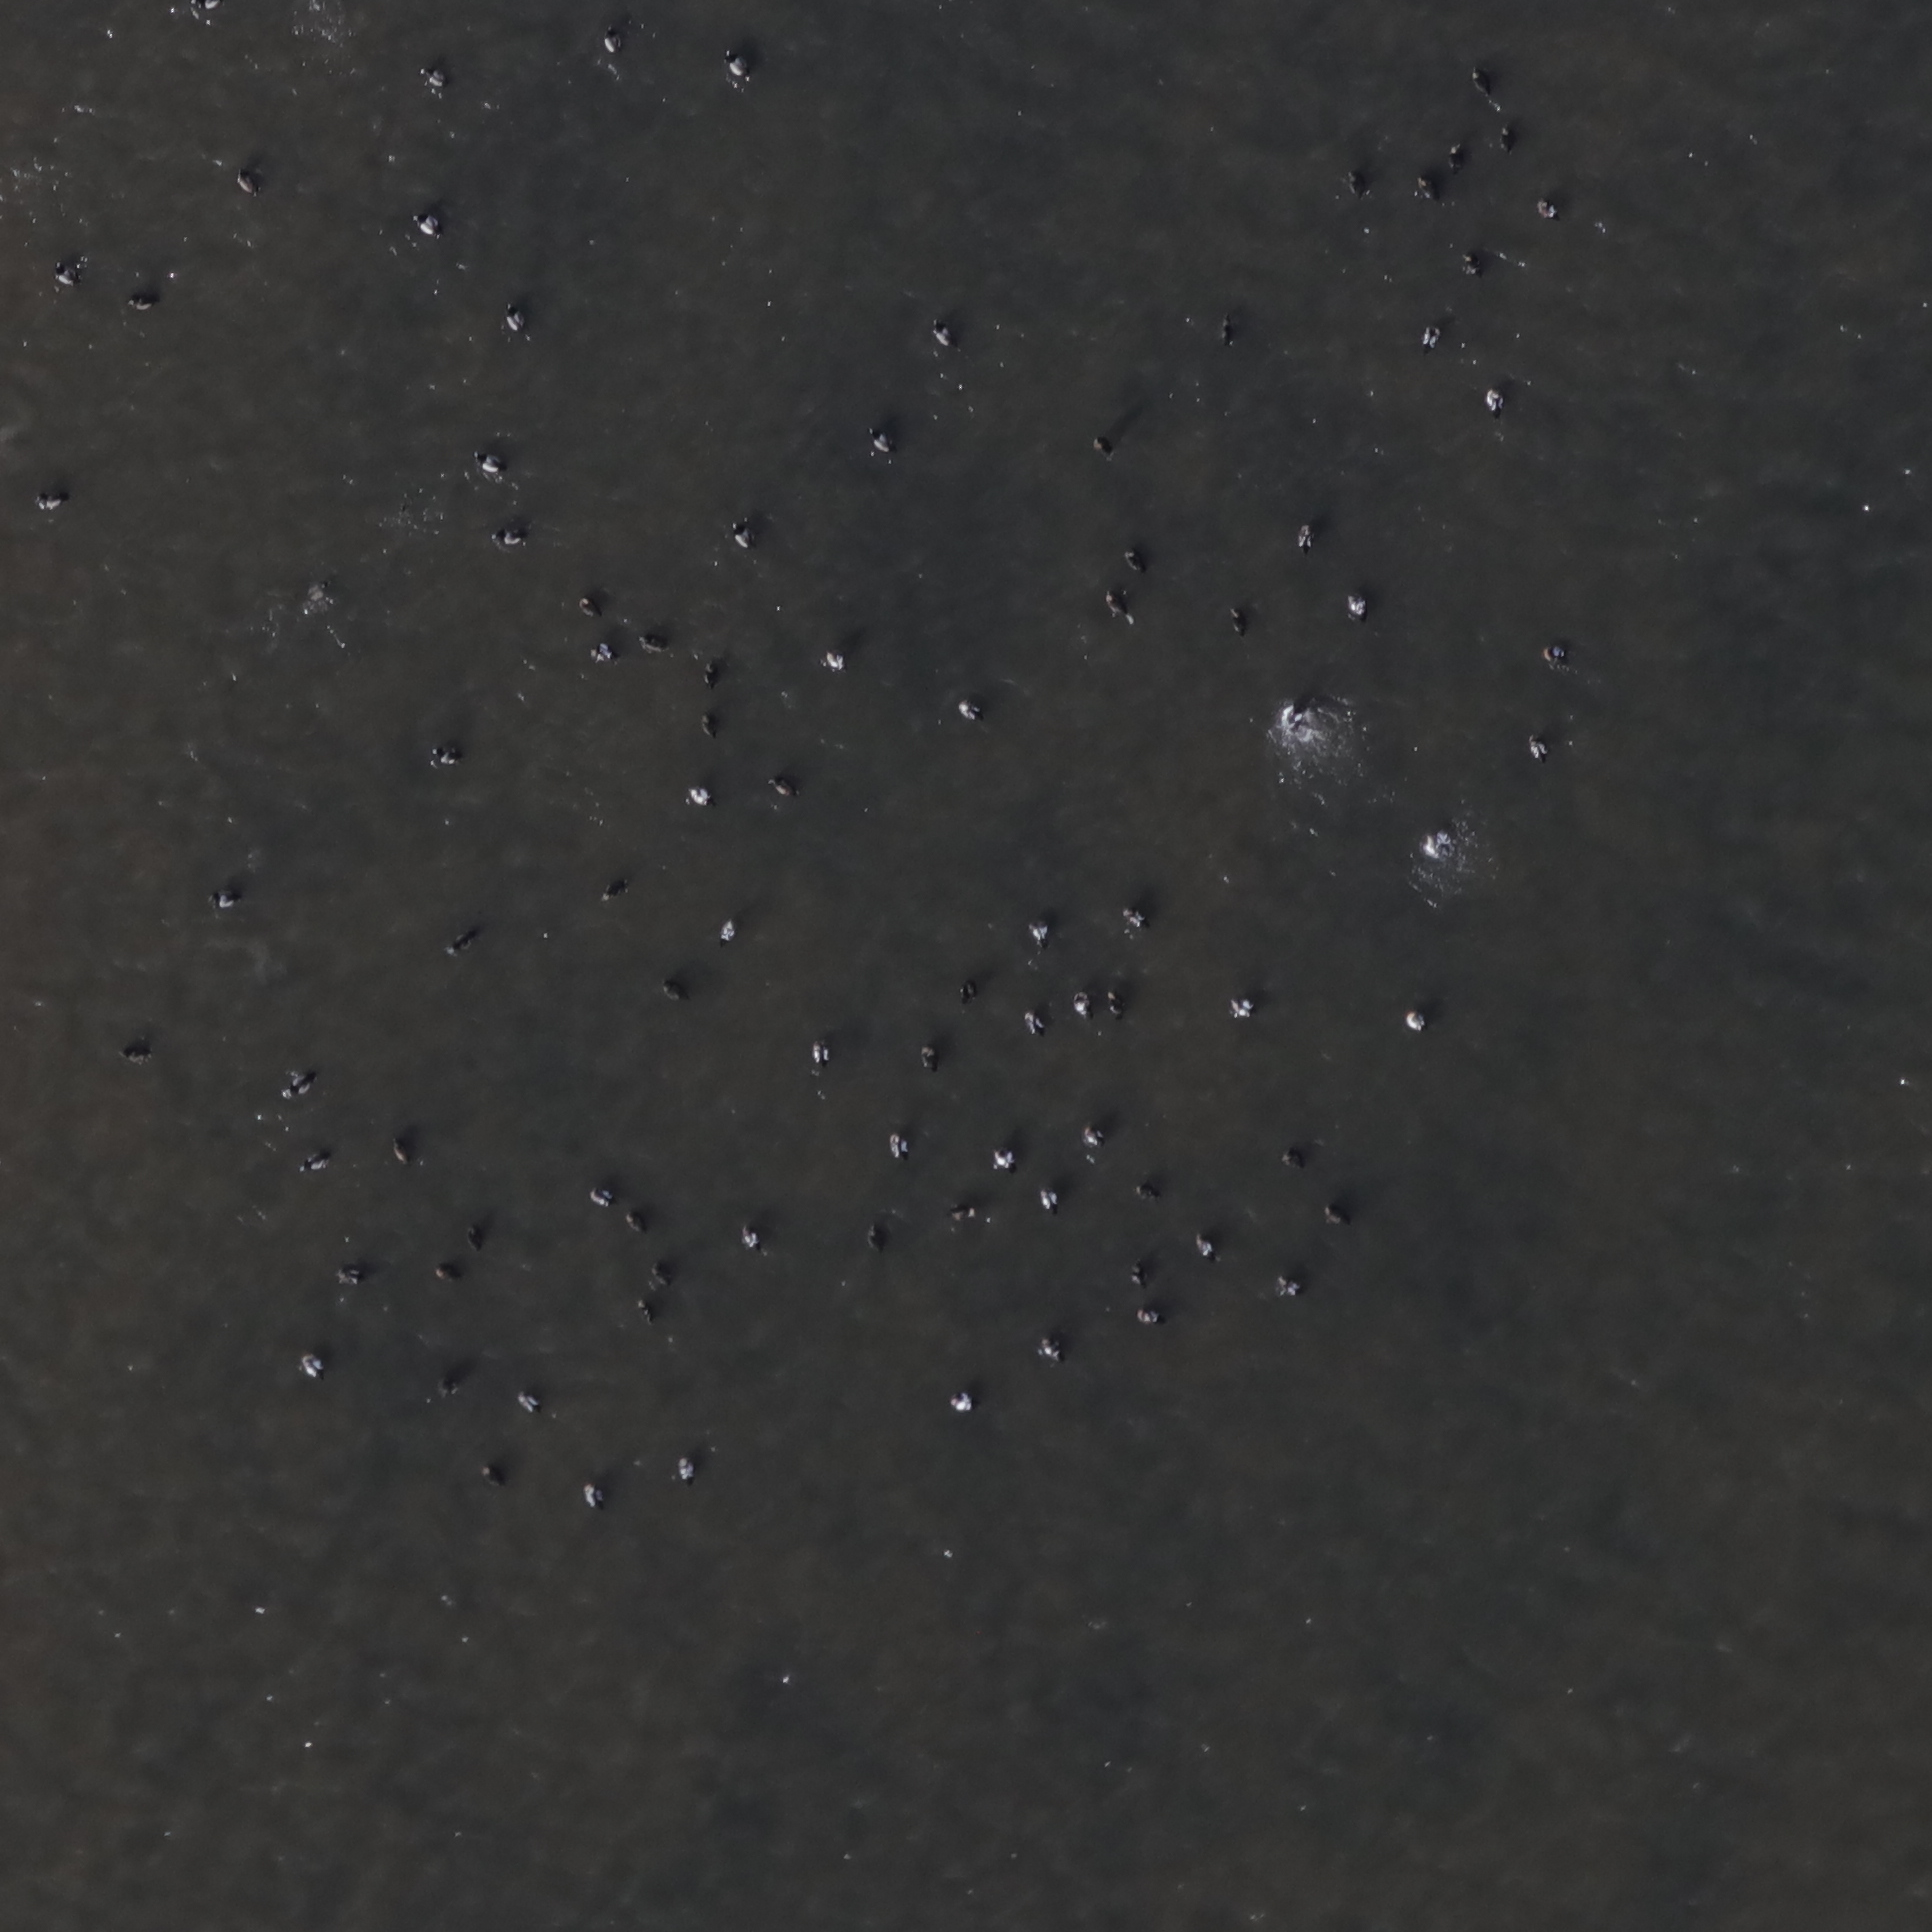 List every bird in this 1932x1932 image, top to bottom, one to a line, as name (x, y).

other bird (210, 0)
other bird (613, 41)
other bird (738, 69)
other bird (1482, 77)
other bird (434, 81)
other bird (1509, 137)
other bird (1458, 158)
other bird (250, 184)
other bird (1430, 186)
other bird (1357, 189)
other bird (1547, 211)
other bird (432, 220)
other bird (1472, 264)
other bird (64, 270)
other bird (142, 299)
other bird (516, 322)
other bird (1227, 329)
other bird (1431, 340)
other bird (950, 341)
other bird (1494, 400)
other bird (881, 443)
other bird (1099, 443)
other bird (492, 462)
other bird (53, 500)
other bird (510, 533)
other bird (740, 536)
other bird (1304, 538)
other bird (1131, 560)
other bird (320, 593)
other bird (584, 604)
other bird (1117, 604)
other bird (1357, 611)
other bird (1236, 617)
other bird (647, 643)
other bird (1556, 653)
other bird (604, 657)
other bird (831, 658)
other bird (710, 680)
other bird (968, 715)
other bird (1296, 719)
other bird (709, 726)
other bird (1538, 752)
other bird (448, 755)
other bird (785, 787)
other bird (696, 796)
other bird (1443, 847)
other bird (615, 889)
other bird (226, 899)
other bird (1132, 916)
other bird (729, 930)
other bird (1037, 933)
other bird (464, 941)
other bird (679, 992)
other bird (971, 994)
other bird (1114, 1005)
other bird (1244, 1006)
other bird (1086, 1007)
other bird (1413, 1015)
other bird (1036, 1024)
other bird (822, 1053)
other bird (137, 1057)
other bird (928, 1061)
other bird (296, 1084)
other bird (1090, 1134)
other bird (900, 1141)
other bird (398, 1156)
other bird (1007, 1159)
other bird (1295, 1159)
other bird (314, 1165)
other bird (1144, 1191)
other bird (1051, 1198)
other bird (601, 1200)
other bird (1339, 1213)
other bird (963, 1214)
other bird (640, 1224)
other bird (470, 1236)
other bird (751, 1239)
other bird (869, 1239)
other bird (1207, 1250)
other bird (452, 1268)
other bird (347, 1270)
other bird (1140, 1270)
other bird (661, 1275)
other bird (1291, 1287)
other bird (647, 1310)
other bird (1148, 1316)
other bird (1054, 1350)
other bird (310, 1364)
other bird (443, 1386)
other bird (528, 1400)
other bird (959, 1405)
other bird (684, 1468)
other bird (489, 1474)
other bird (596, 1499)